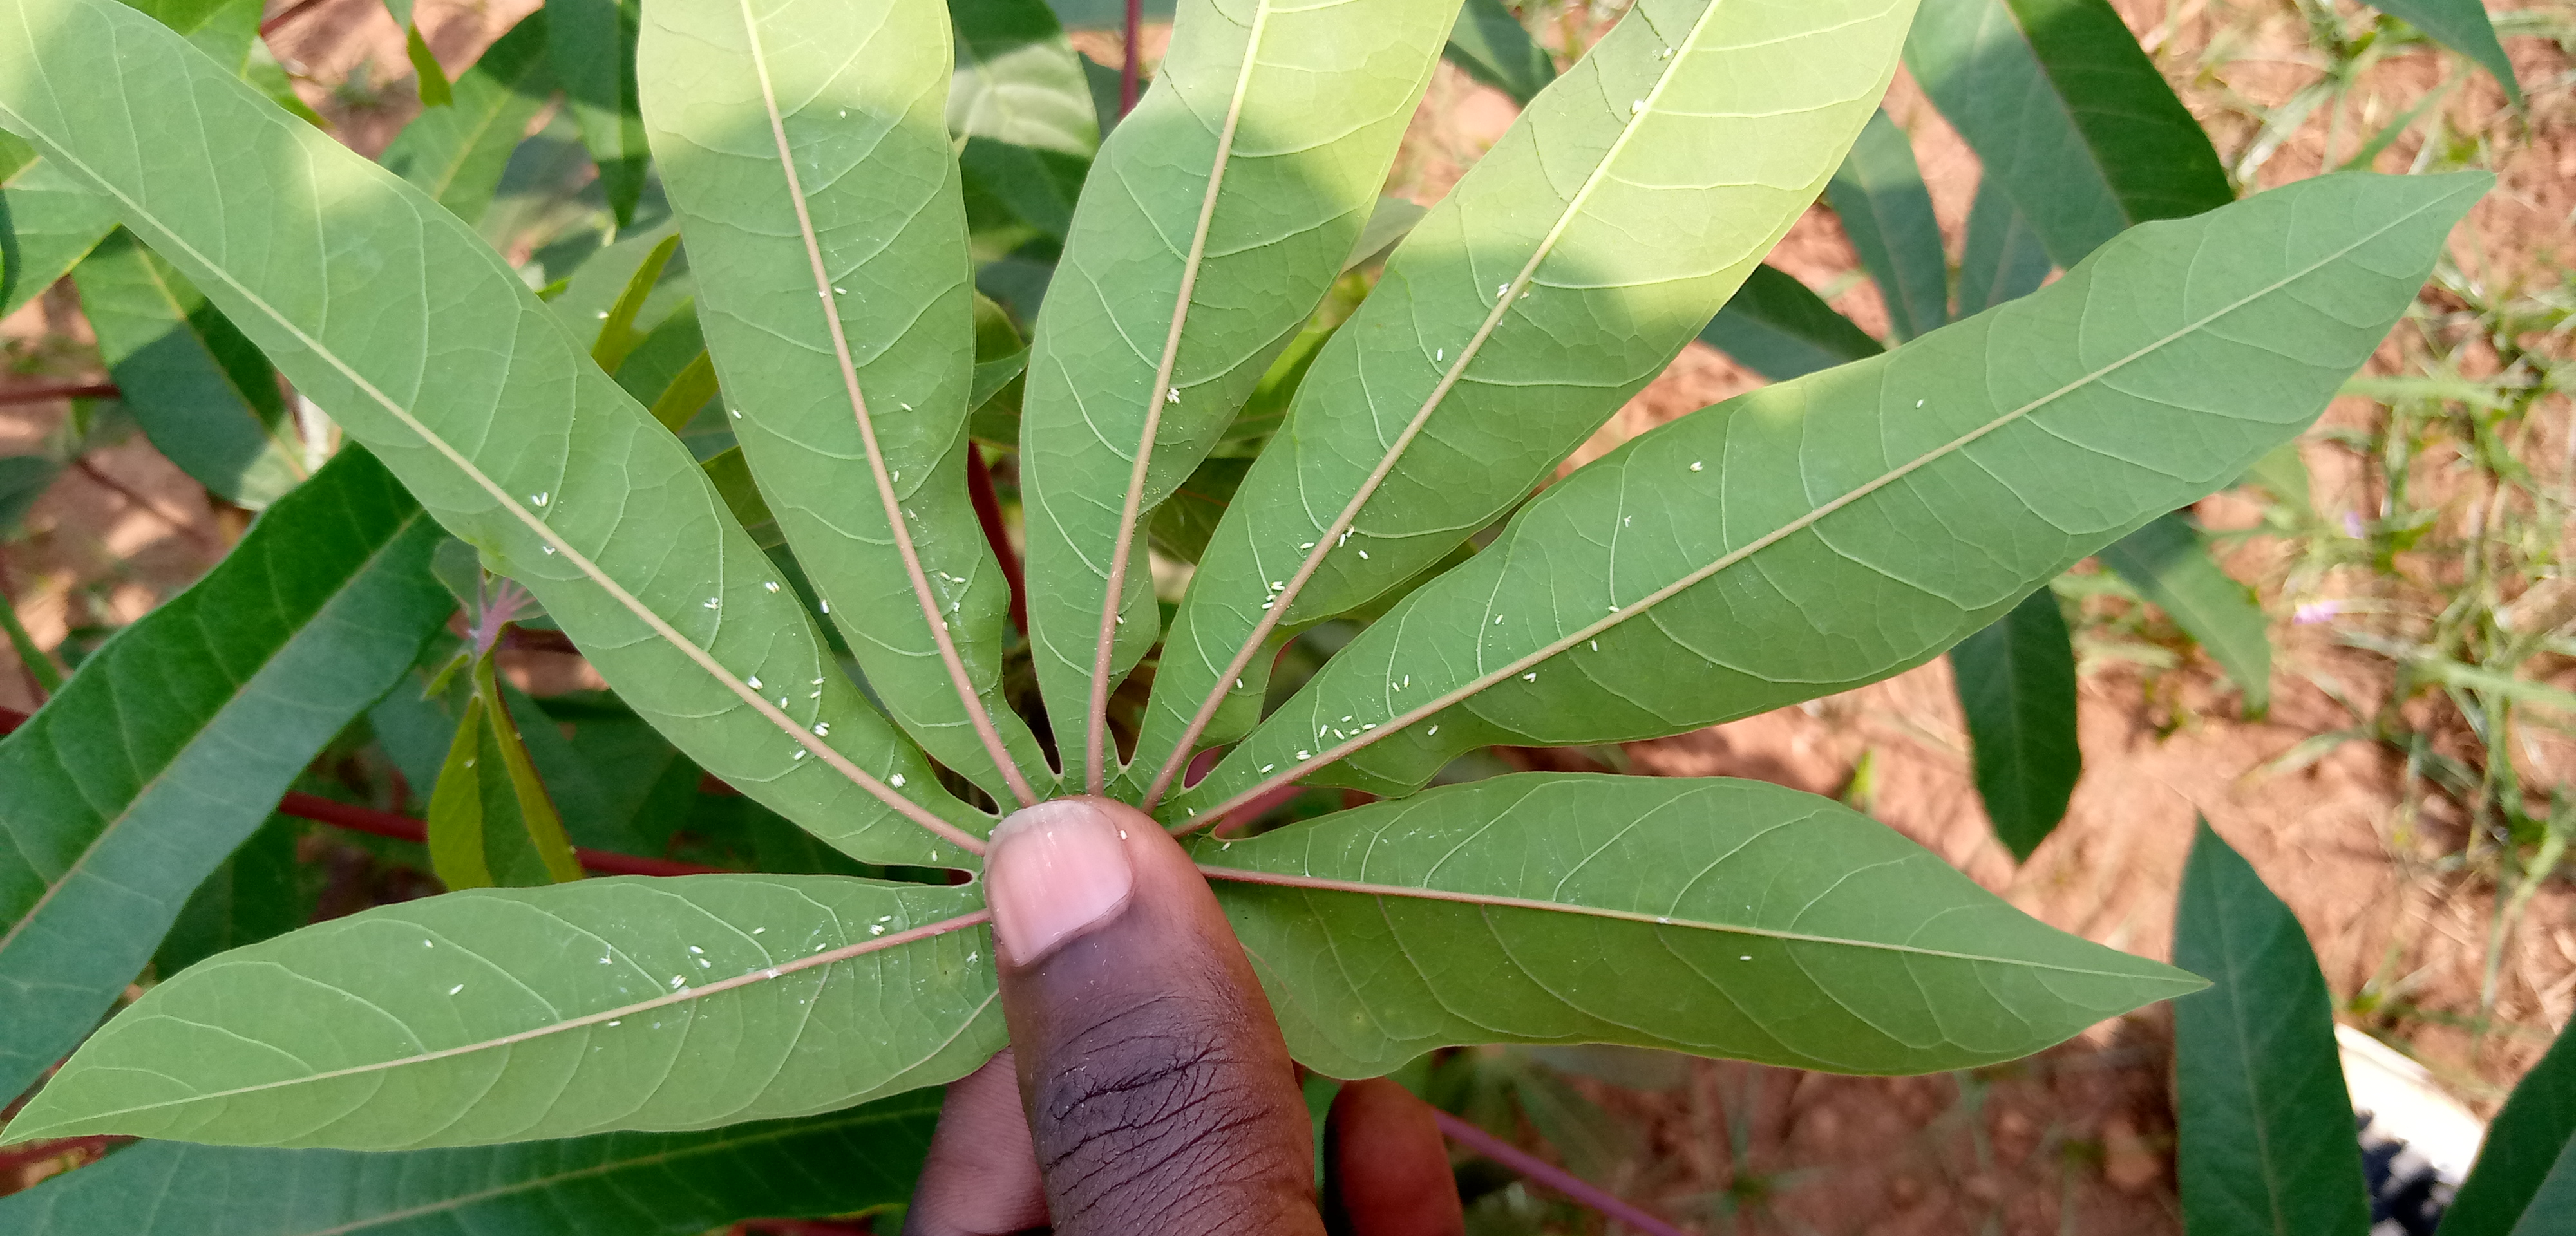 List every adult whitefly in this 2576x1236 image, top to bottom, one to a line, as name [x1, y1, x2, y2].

whitefly [1660, 46, 1680, 64]
whitefly [1628, 98, 1647, 117]
whitefly [1493, 281, 1511, 302]
whitefly [833, 286, 854, 303]
whitefly [1518, 290, 1537, 306]
whitefly [1431, 344, 1449, 366]
whitefly [1162, 382, 1185, 409]
whitefly [1911, 396, 1927, 412]
whitefly [898, 400, 913, 416]
whitefly [729, 407, 744, 426]
whitefly [1686, 456, 1709, 478]
whitefly [891, 469, 909, 487]
whitefly [528, 491, 550, 509]
whitefly [907, 508, 920, 526]
whitefly [1619, 511, 1636, 536]
whitefly [1343, 525, 1361, 539]
whitefly [1337, 536, 1347, 551]
whitefly [1298, 538, 1318, 554]
whitefly [534, 543, 560, 557]
whitefly [1357, 547, 1373, 564]
whitefly [940, 571, 952, 583]
whitefly [951, 576, 969, 590]
whitefly [1267, 577, 1290, 593]
whitefly [760, 581, 781, 597]
whitefly [700, 594, 721, 610]
whitefly [1262, 595, 1283, 603]
whitefly [820, 597, 834, 615]
whitefly [949, 599, 962, 612]
whitefly [1256, 602, 1278, 612]
whitefly [1603, 603, 1625, 617]
whitefly [1491, 612, 1506, 632]
whitefly [940, 616, 952, 630]
whitefly [1587, 633, 1601, 653]
whitefly [1520, 669, 1541, 688]
whitefly [744, 671, 762, 694]
whitefly [1399, 671, 1410, 690]
whitefly [809, 676, 829, 686]
whitefly [809, 686, 823, 702]
whitefly [774, 695, 791, 716]
whitefly [1340, 712, 1352, 727]
whitefly [1359, 722, 1380, 733]
whitefly [1423, 722, 1442, 740]
whitefly [1316, 724, 1332, 741]
whitefly [790, 743, 806, 768]
whitefly [1293, 749, 1316, 763]
whitefly [1256, 761, 1274, 773]
whitefly [889, 773, 909, 793]
whitefly [927, 850, 943, 868]
whitefly [877, 914, 892, 924]
whitefly [748, 922, 769, 938]
whitefly [867, 922, 889, 937]
whitefly [422, 934, 437, 951]
whitefly [813, 941, 831, 956]
whitefly [687, 944, 707, 956]
whitefly [597, 950, 612, 966]
whitefly [965, 950, 981, 966]
whitefly [1736, 951, 1759, 969]
whitefly [694, 955, 715, 969]
whitefly [668, 974, 687, 992]
whitefly [448, 980, 468, 998]
whitefly [605, 1016, 623, 1031]